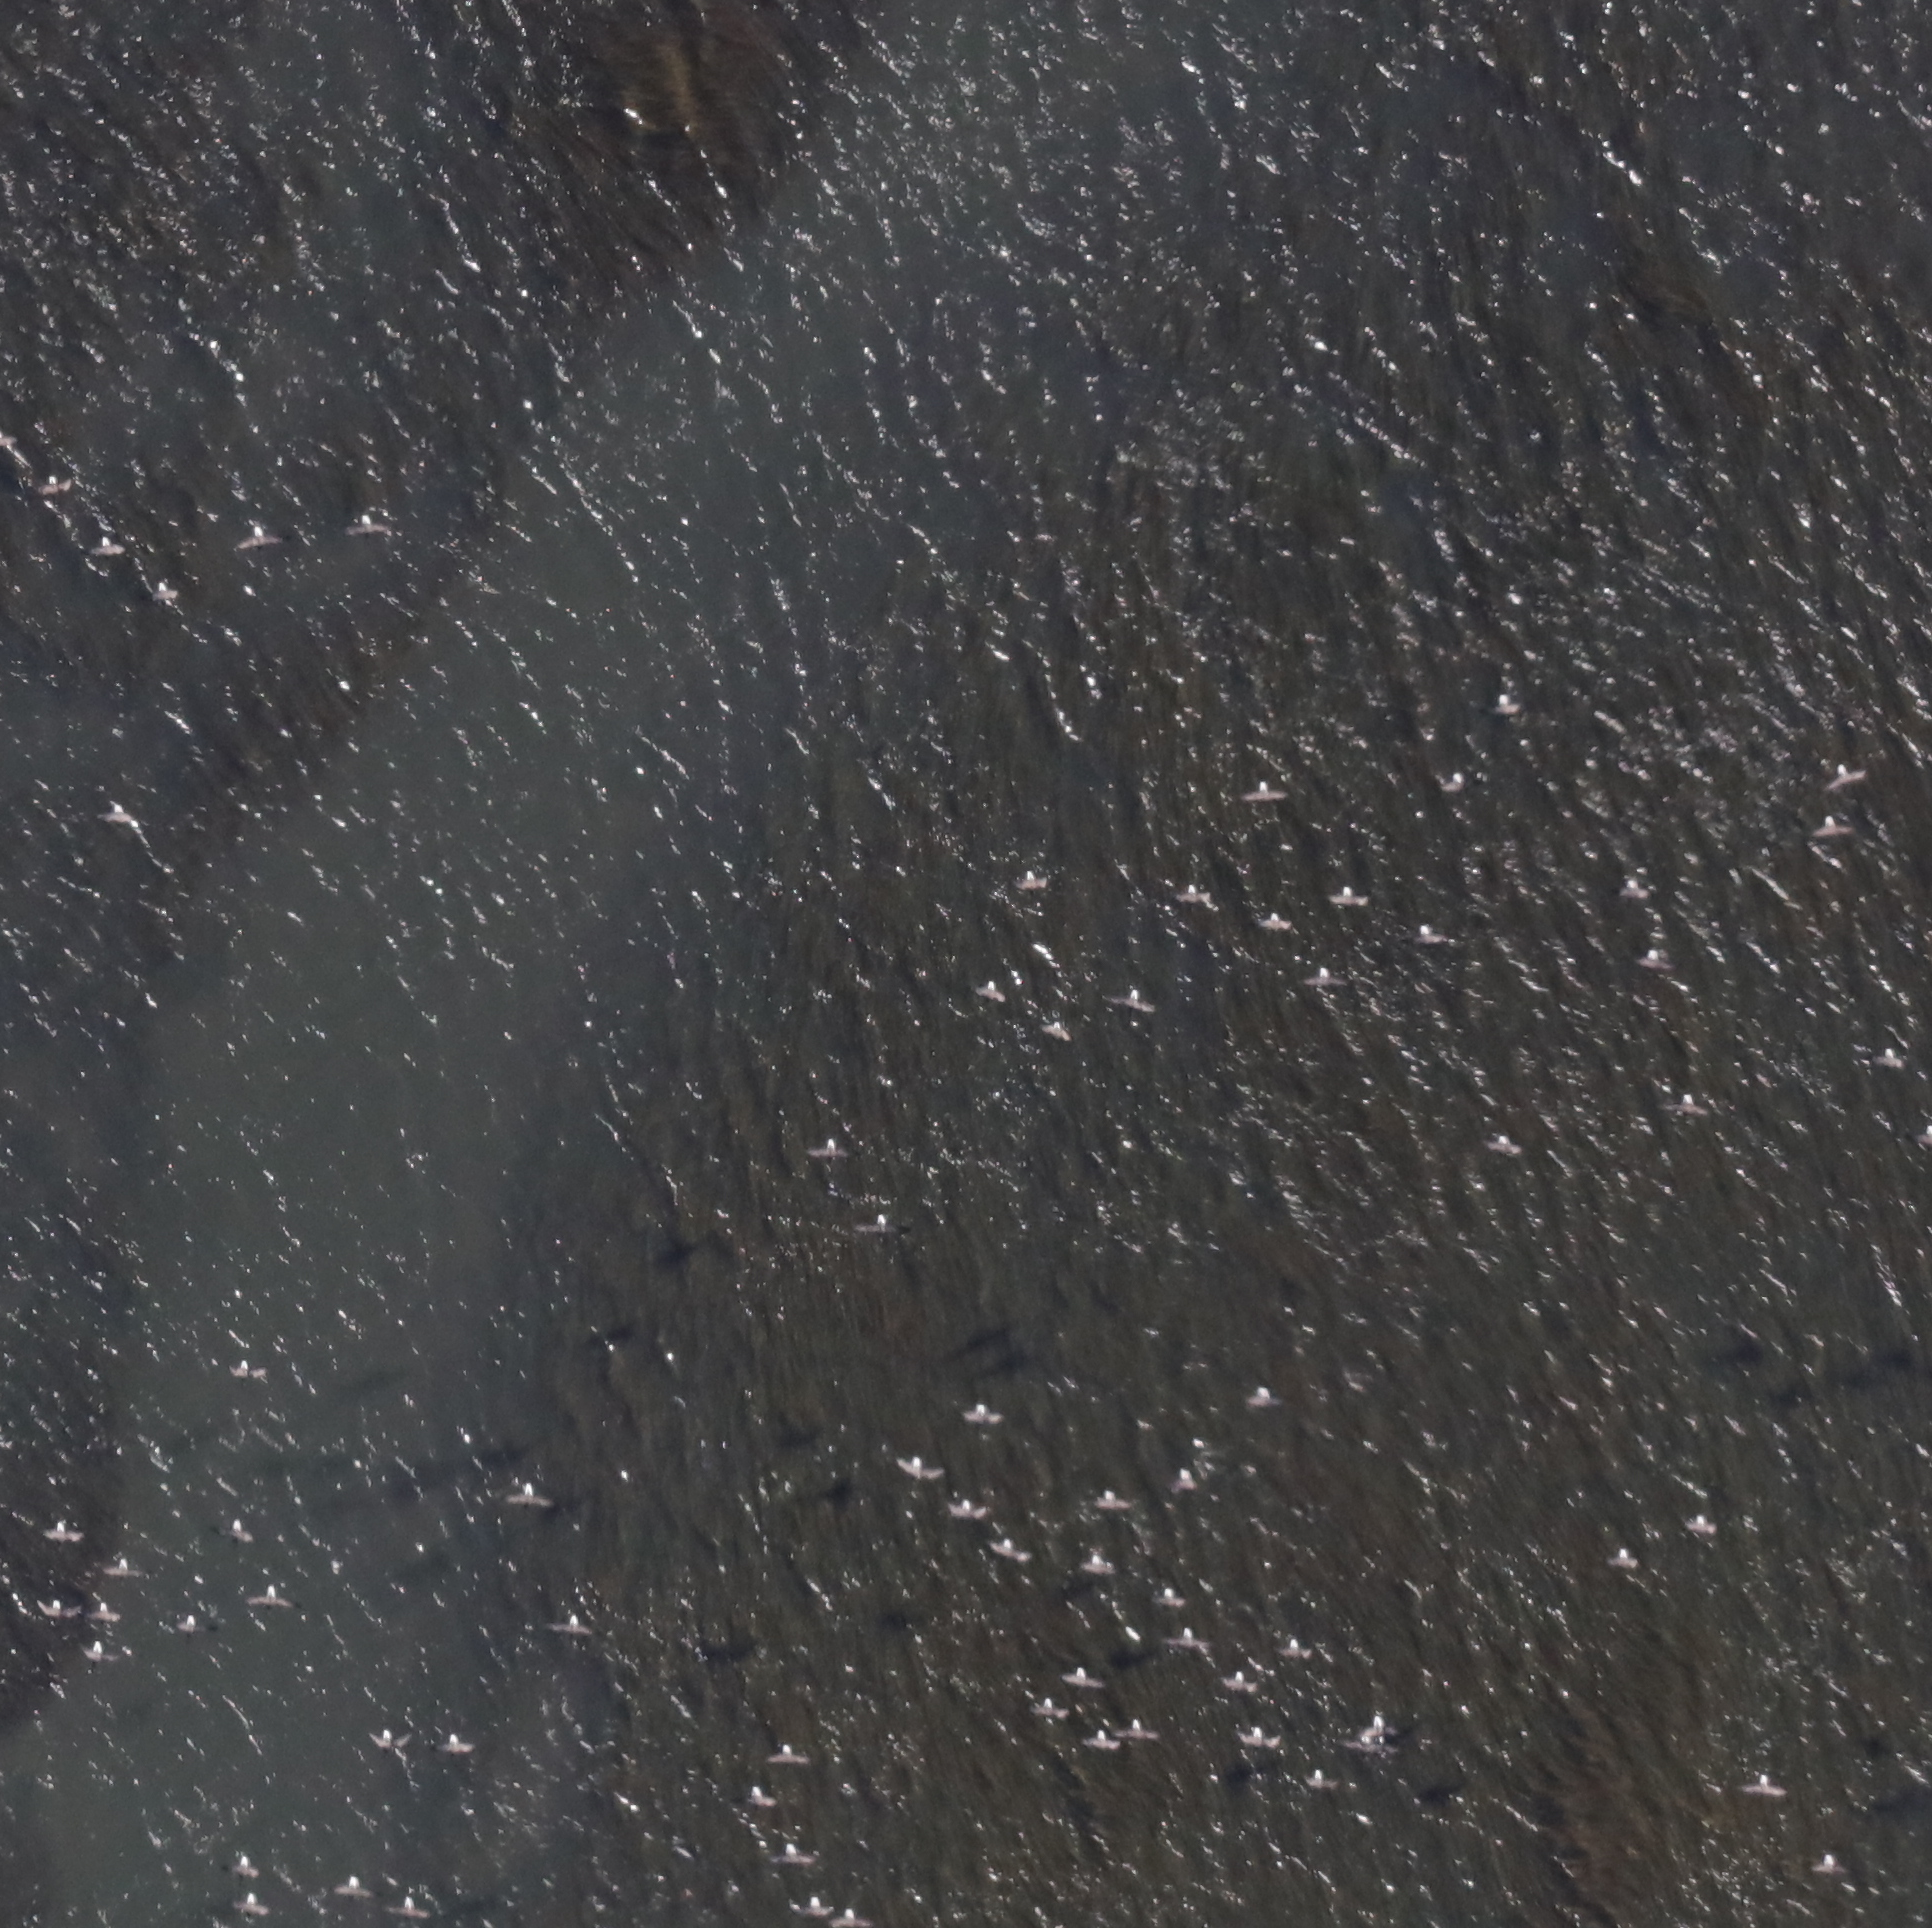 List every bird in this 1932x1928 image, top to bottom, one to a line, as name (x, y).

brant (1, 437)
brant (66, 485)
brant (363, 528)
brant (266, 541)
brant (112, 548)
brant (168, 592)
brant (1515, 710)
brant (1853, 781)
brant (1456, 784)
brant (1267, 795)
brant (122, 811)
brant (1830, 828)
brant (1622, 884)
brant (1035, 887)
brant (1195, 889)
brant (1363, 896)
brant (1281, 926)
brant (1436, 939)
brant (1653, 963)
brant (1316, 980)
brant (991, 991)
brant (1137, 1005)
brant (1055, 1034)
brant (1892, 1055)
brant (1688, 1109)
brant (1509, 1138)
brant (827, 1151)
brant (882, 1229)
brant (243, 1376)
brant (1267, 1395)
brant (975, 1417)
brant (917, 1465)
brant (1188, 1482)
brant (527, 1495)
brant (1110, 1503)
brant (966, 1510)
brant (1702, 1518)
brant (57, 1529)
brant (238, 1530)
brant (1009, 1552)
brant (1098, 1561)
brant (1629, 1563)
brant (120, 1570)
brant (1179, 1596)
brant (271, 1600)
brant (55, 1611)
brant (102, 1613)
brant (186, 1626)
brant (569, 1628)
brant (1187, 1638)
brant (97, 1654)
brant (1298, 1656)
brant (1073, 1673)
brant (1235, 1682)
brant (1047, 1713)
brant (1373, 1724)
brant (1133, 1732)
brant (1261, 1738)
brant (386, 1742)
brant (1364, 1745)
brant (1100, 1747)
brant (455, 1750)
brant (785, 1756)
brant (1323, 1786)
brant (1766, 1791)
brant (753, 1796)
brant (795, 1858)
brant (240, 1868)
brant (1826, 1874)
brant (353, 1892)
brant (252, 1905)
brant (816, 1909)
brant (407, 1912)
brant (852, 1922)